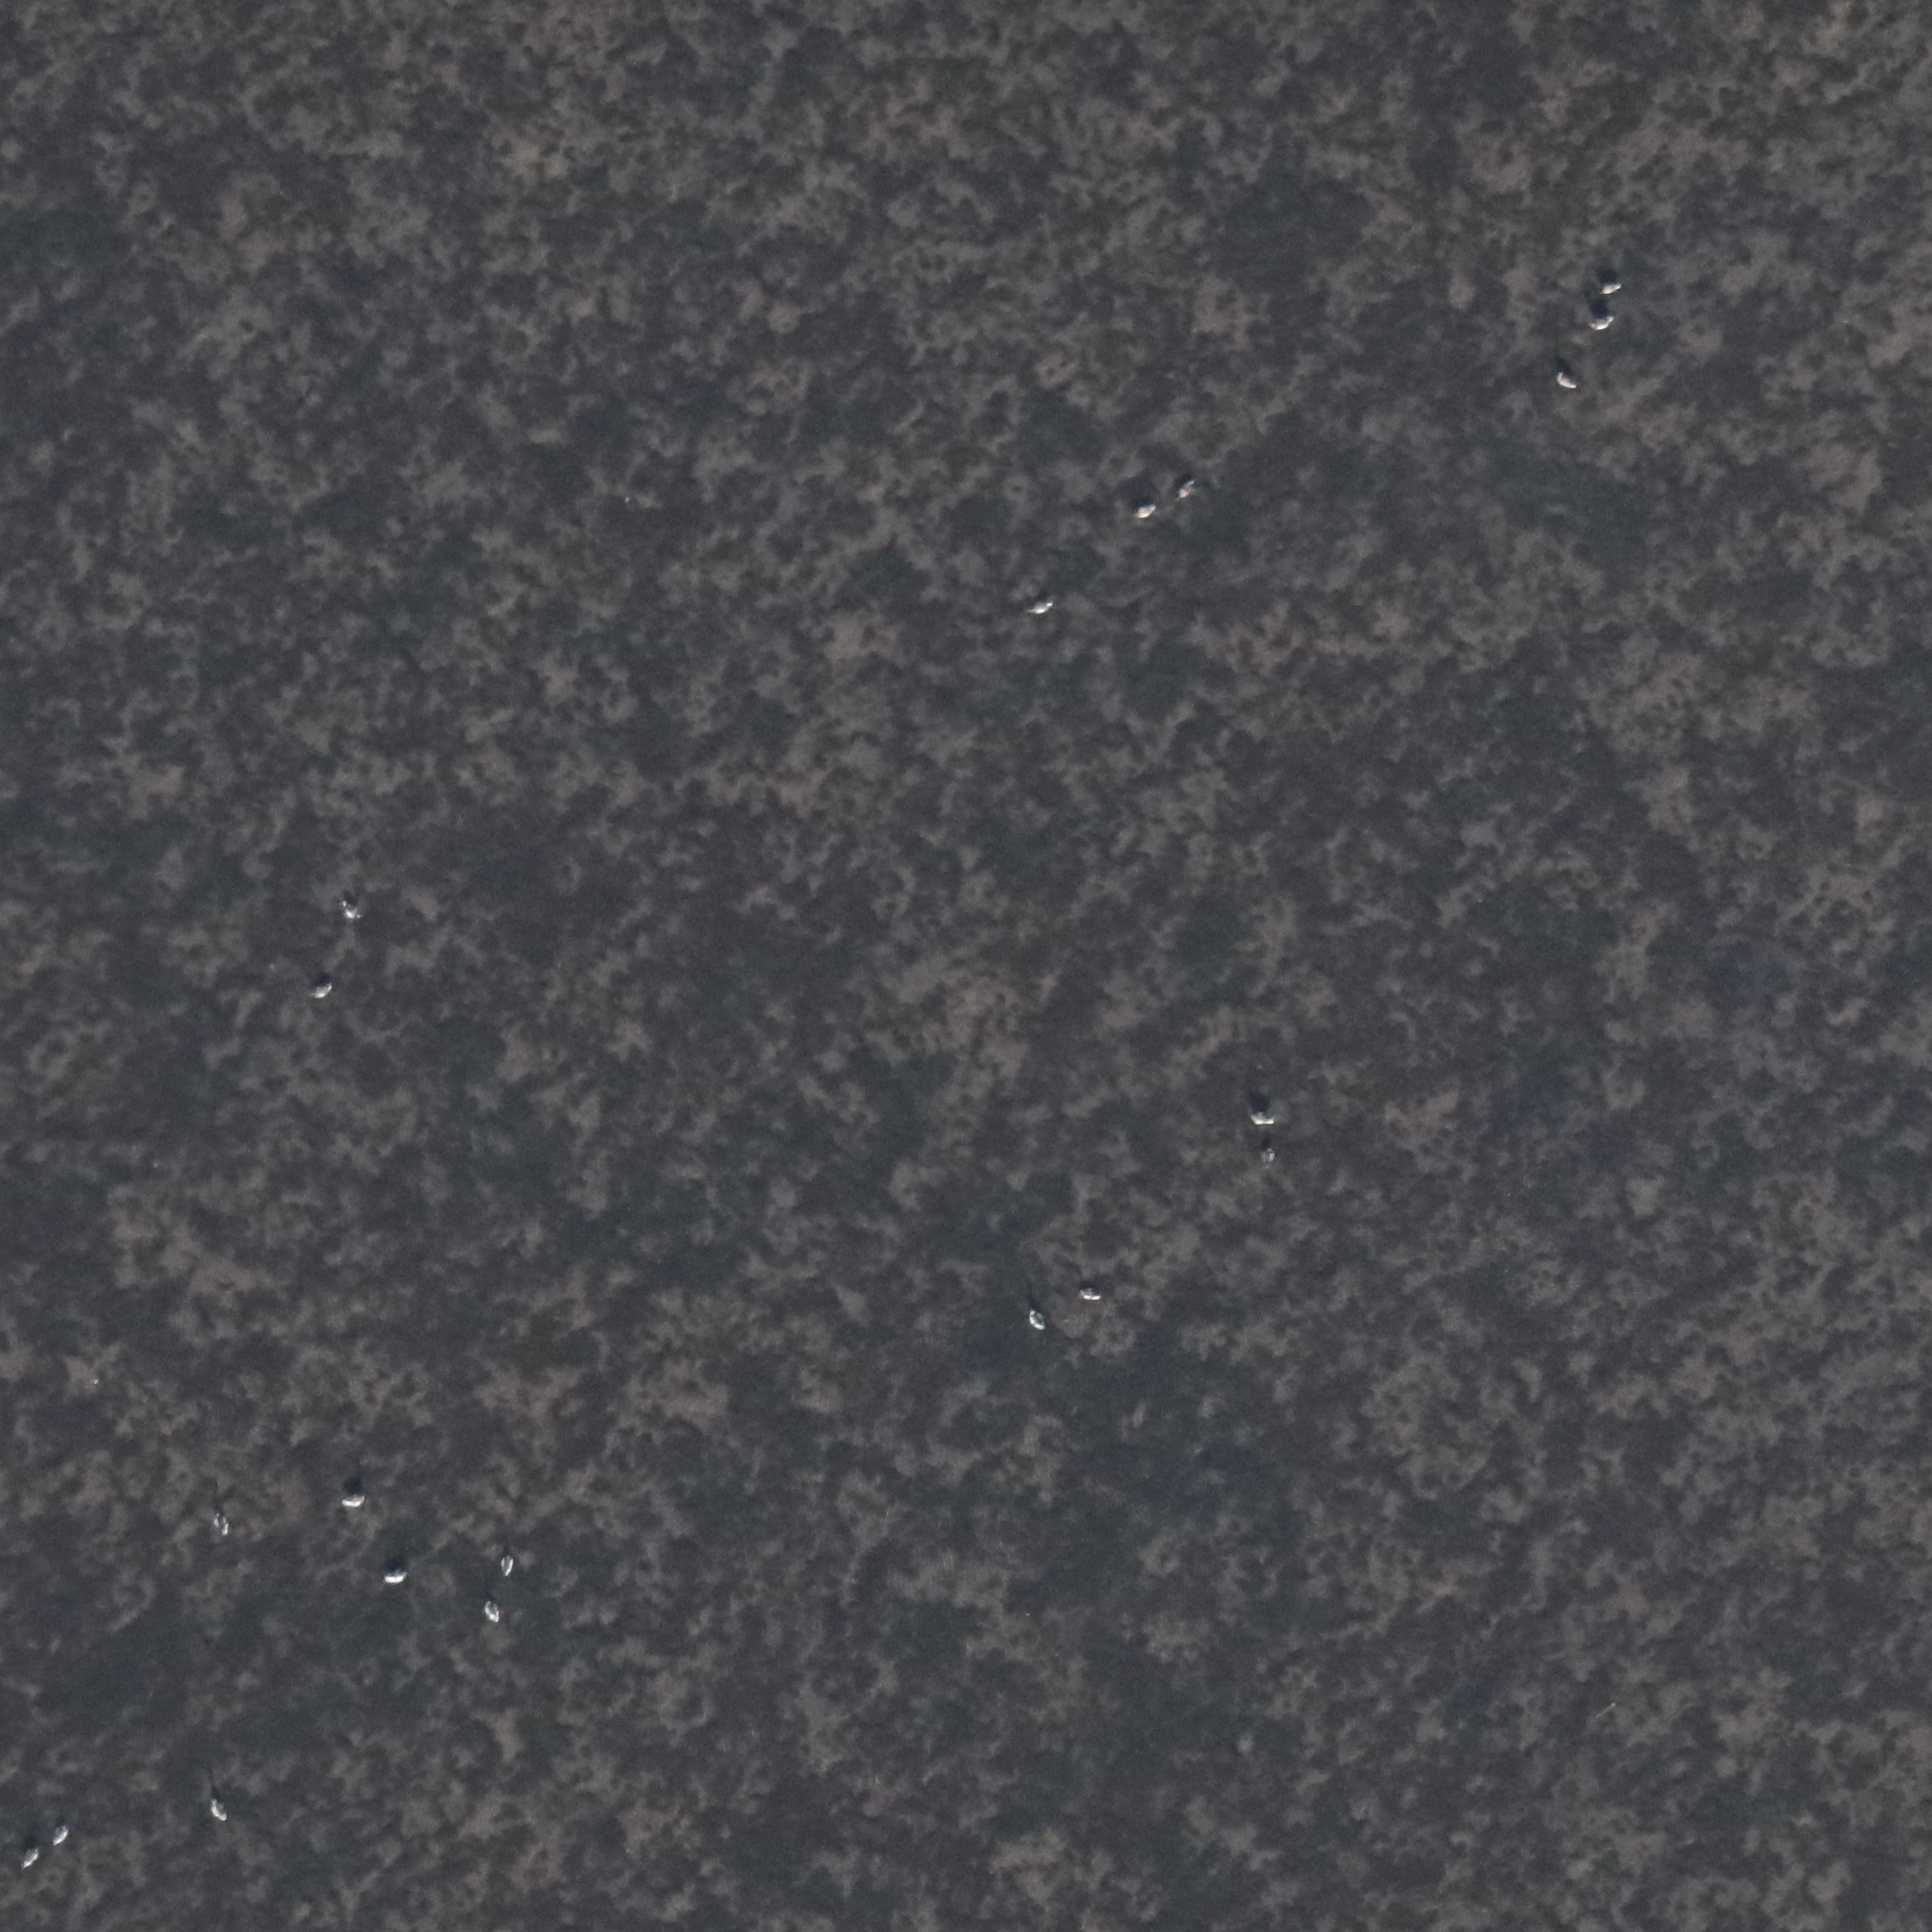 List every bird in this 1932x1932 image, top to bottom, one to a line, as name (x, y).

brant (1610, 286)
brant (1602, 321)
brant (1568, 382)
brant (1184, 490)
brant (1147, 510)
brant (1042, 608)
brant (351, 911)
brant (321, 990)
brant (1262, 1118)
brant (1266, 1156)
brant (1091, 1296)
brant (1037, 1319)
brant (355, 1499)
brant (221, 1522)
brant (507, 1565)
brant (396, 1574)
brant (492, 1611)
brant (218, 1809)
brant (61, 1834)
brant (30, 1856)